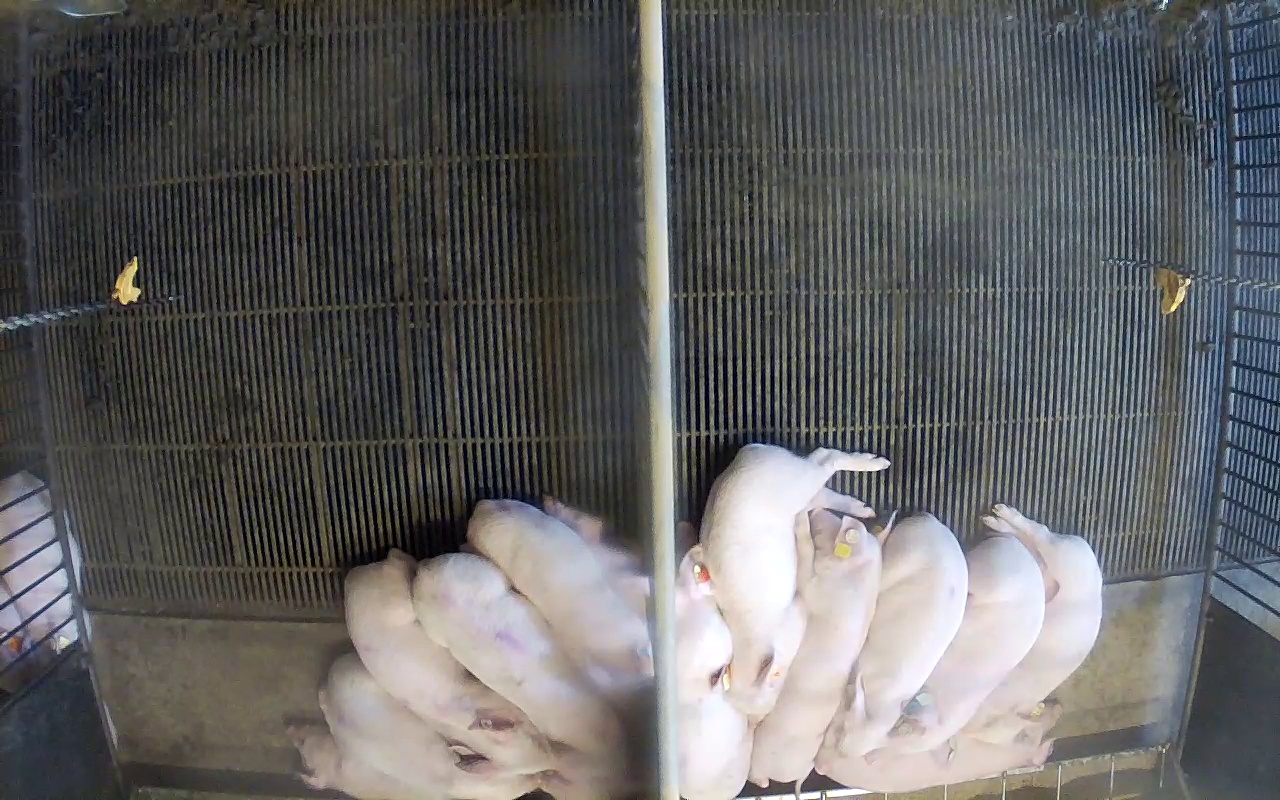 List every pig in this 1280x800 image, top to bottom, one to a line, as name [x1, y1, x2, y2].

pig [704, 442, 891, 729]
pig [0, 472, 92, 675]
pig [541, 492, 652, 625]
pig [462, 497, 655, 711]
pig [960, 503, 1104, 747]
pig [746, 507, 896, 797]
pig [813, 511, 969, 776]
pig [671, 520, 753, 799]
pig [862, 532, 1047, 769]
pig [343, 548, 564, 777]
pig [414, 550, 626, 771]
pig [326, 653, 544, 798]
pig [287, 682, 462, 799]
pig [826, 700, 1066, 792]
pig [537, 739, 655, 799]